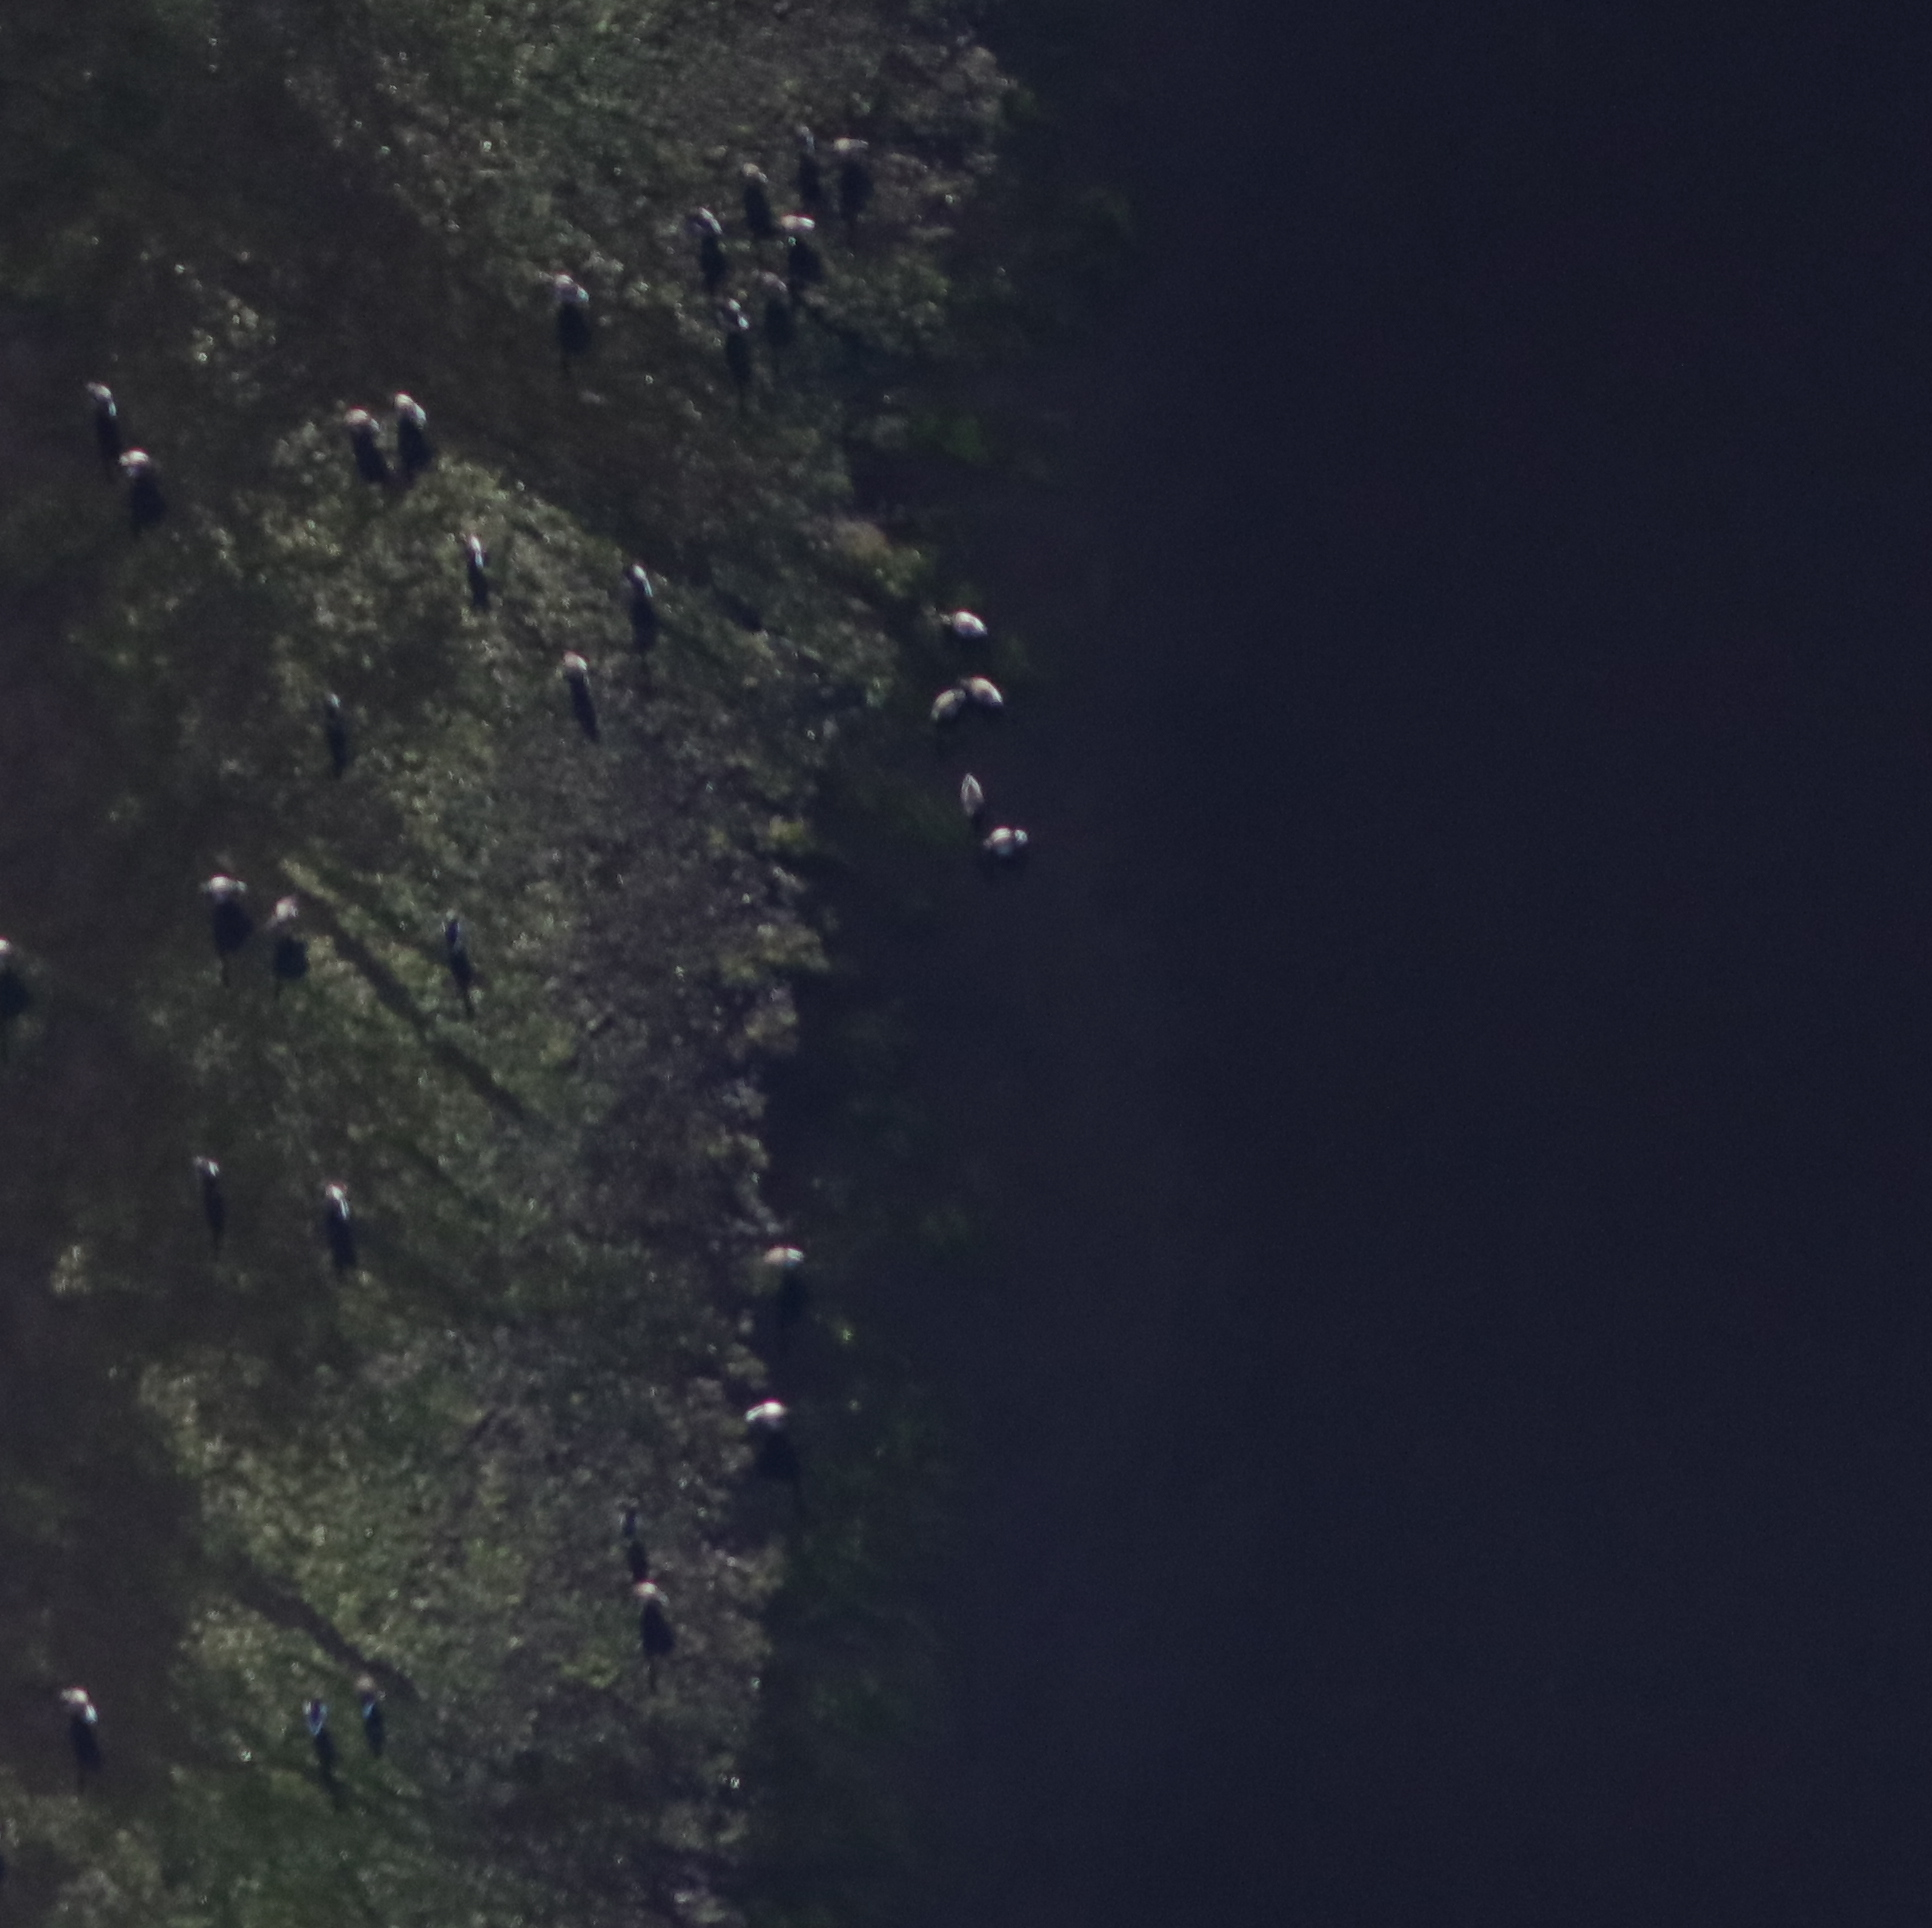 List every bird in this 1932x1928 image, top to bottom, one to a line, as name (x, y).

brant (801, 135)
brant (844, 148)
brant (755, 168)
brant (698, 214)
brant (800, 224)
brant (770, 279)
brant (570, 294)
brant (733, 312)
brant (111, 395)
brant (415, 412)
brant (360, 426)
brant (132, 466)
brant (475, 549)
brant (637, 577)
brant (970, 622)
brant (578, 663)
brant (989, 689)
brant (329, 698)
brant (948, 709)
brant (979, 801)
brant (1007, 841)
brant (227, 889)
brant (287, 915)
brant (456, 934)
brant (207, 1174)
brant (333, 1196)
brant (786, 1256)
brant (768, 1410)
brant (631, 1527)
brant (647, 1595)
brant (362, 1695)
brant (80, 1711)
brant (312, 1718)